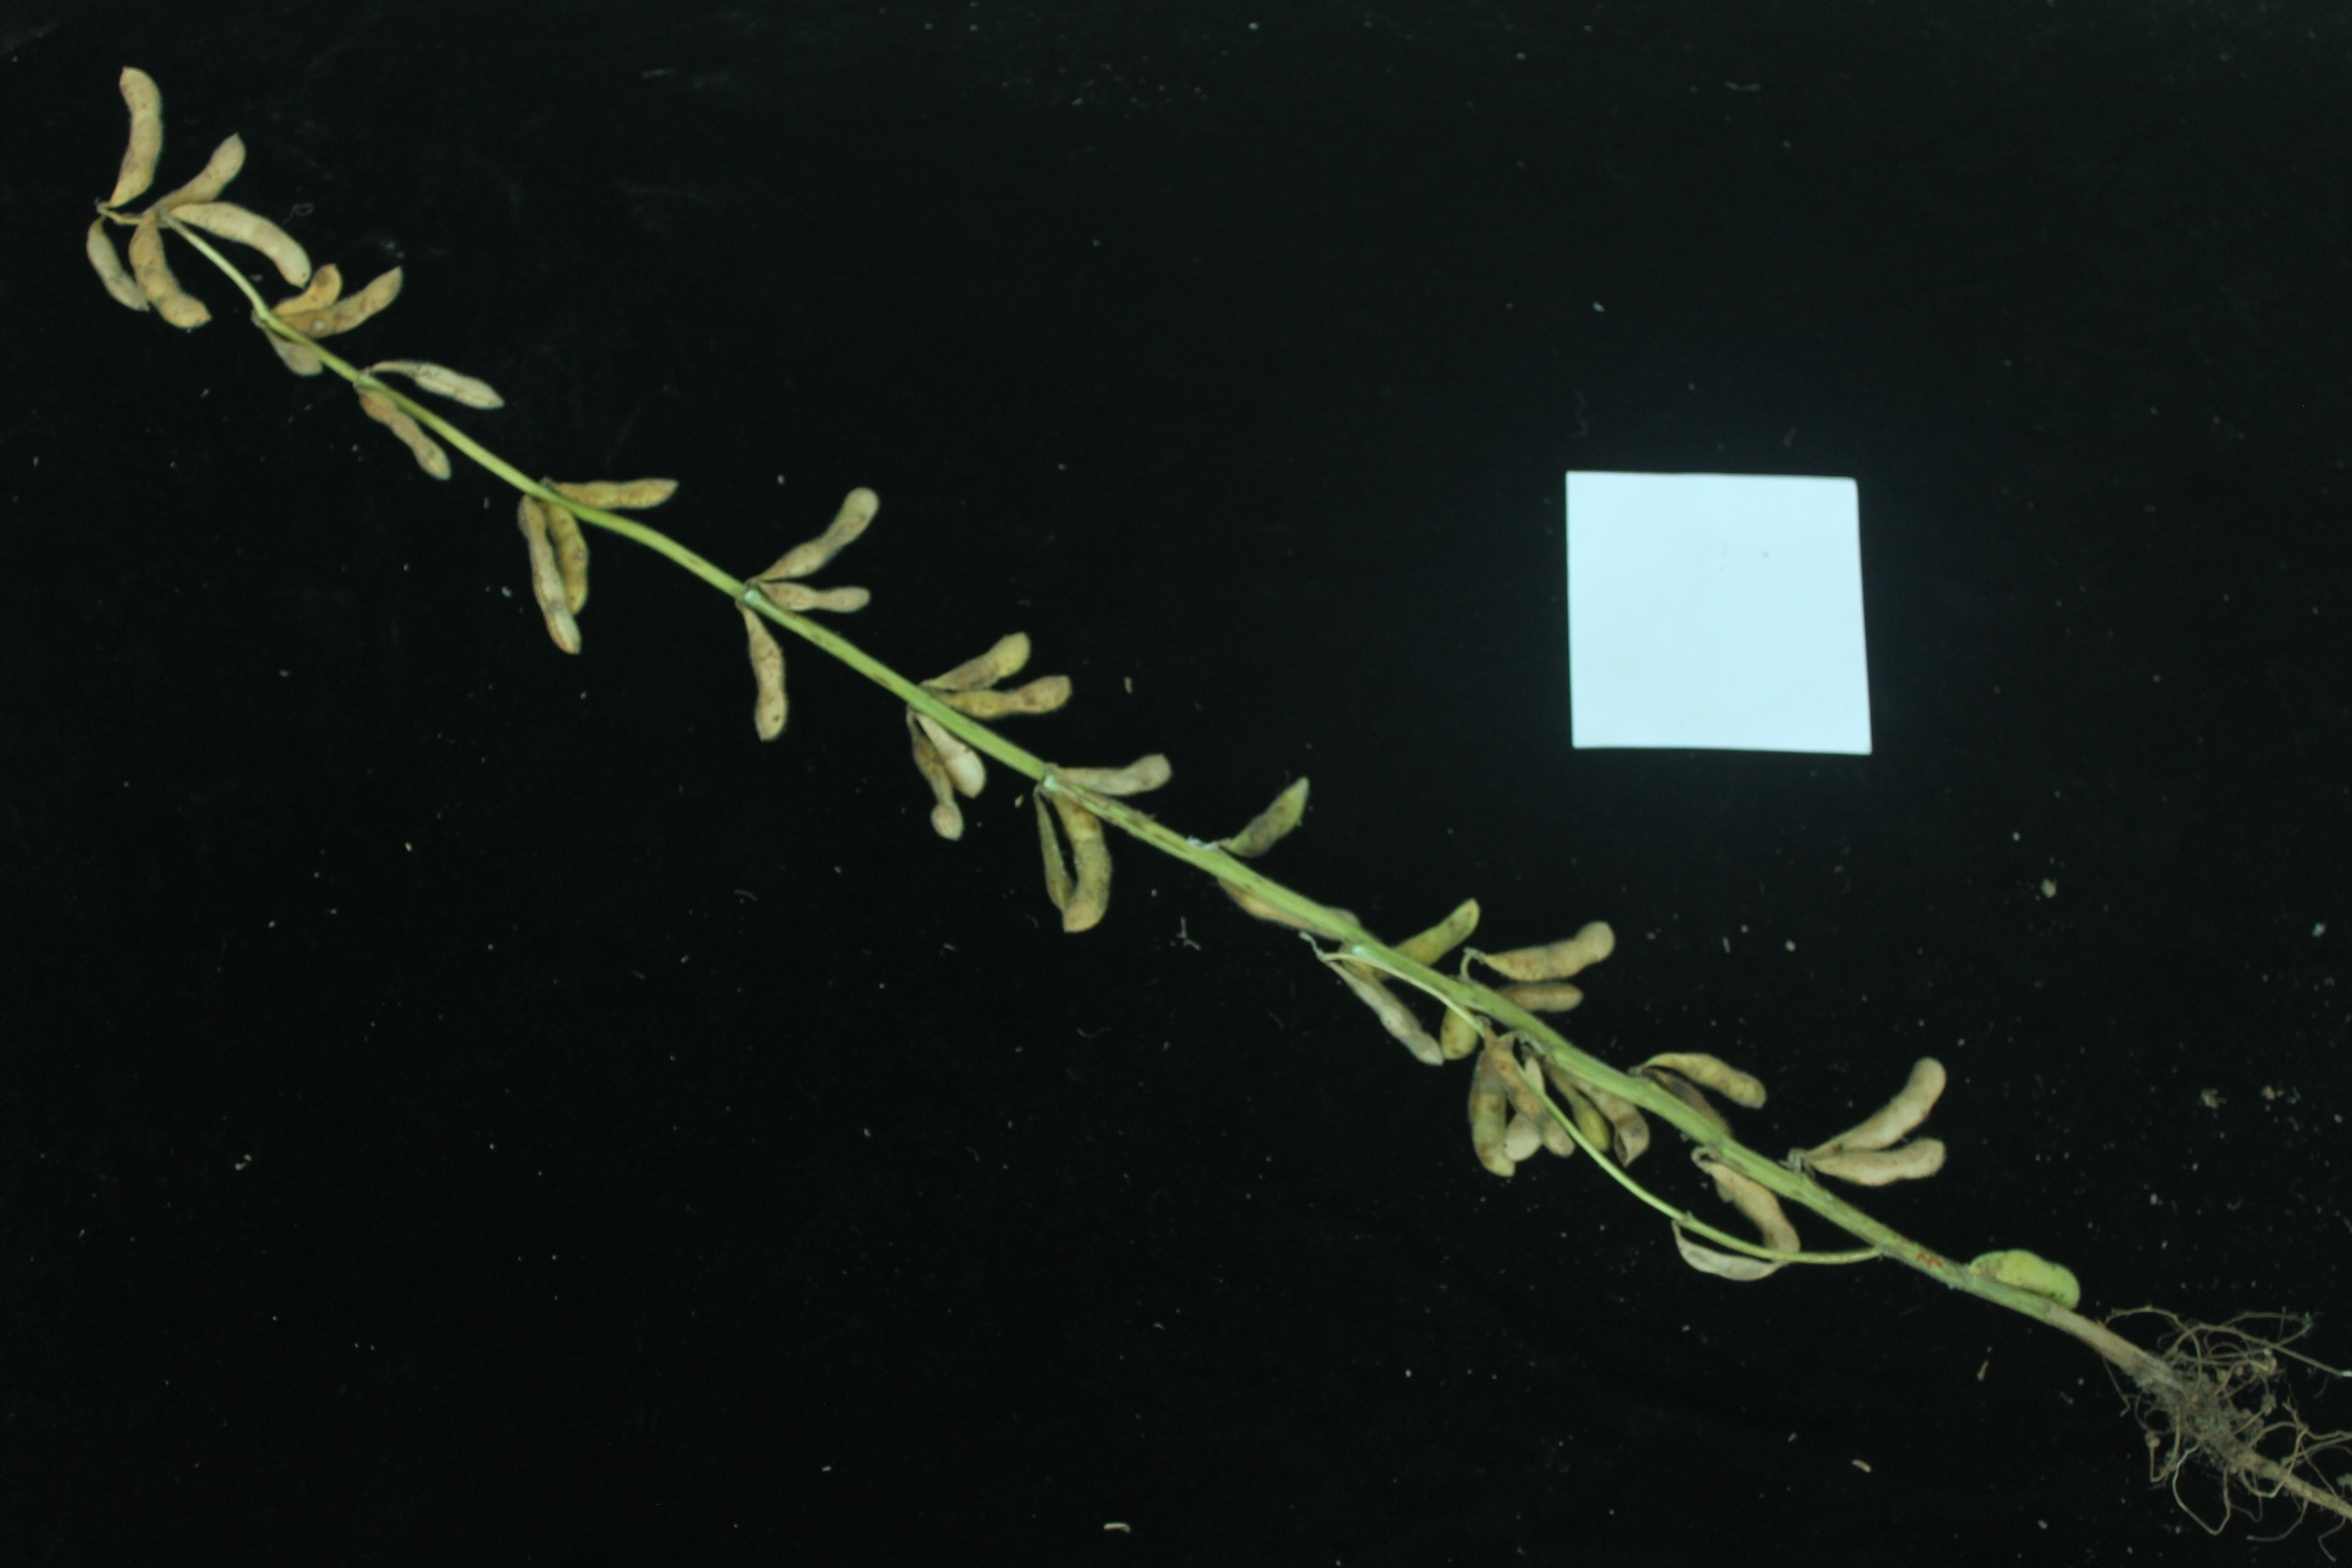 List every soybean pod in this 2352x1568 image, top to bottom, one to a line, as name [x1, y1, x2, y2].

soybean pod [105, 68, 162, 207]
soybean pod [144, 134, 243, 219]
soybean pod [169, 201, 310, 286]
soybean pod [129, 209, 210, 326]
soybean pod [86, 217, 147, 310]
soybean pod [273, 264, 341, 314]
soybean pod [274, 269, 401, 334]
soybean pod [262, 327, 320, 374]
soybean pod [371, 361, 504, 407]
soybean pod [358, 388, 449, 480]
soybean pod [549, 478, 679, 508]
soybean pod [752, 487, 877, 580]
soybean pod [518, 494, 581, 652]
soybean pod [539, 501, 587, 613]
soybean pod [755, 583, 871, 610]
soybean pod [738, 604, 786, 738]
soybean pod [922, 633, 1030, 688]
soybean pod [938, 676, 1070, 716]
soybean pod [907, 704, 961, 839]
soybean pod [913, 713, 985, 796]
soybean pod [1055, 753, 1170, 794]
soybean pod [1222, 777, 1308, 856]
soybean pod [1035, 791, 1072, 911]
soybean pod [1050, 791, 1110, 930]
soybean pod [1342, 899, 1478, 978]
soybean pod [1472, 922, 1613, 981]
soybean pod [1326, 960, 1442, 1065]
soybean pod [1500, 982, 1582, 1010]
soybean pod [1442, 1000, 1475, 1057]
soybean pod [1483, 1023, 1572, 1154]
soybean pod [1471, 1034, 1513, 1175]
soybean pod [1637, 1052, 1765, 1107]
soybean pod [1502, 1053, 1546, 1160]
soybean pod [1799, 1059, 1945, 1158]
soybean pod [1548, 1065, 1608, 1149]
soybean pod [1557, 1065, 1649, 1168]
soybean pod [1631, 1069, 1734, 1138]
soybean pod [1812, 1140, 1943, 1184]
soybean pod [1692, 1161, 1797, 1262]
soybean pod [1673, 1224, 1784, 1280]
soybean pod [1968, 1248, 2078, 1306]